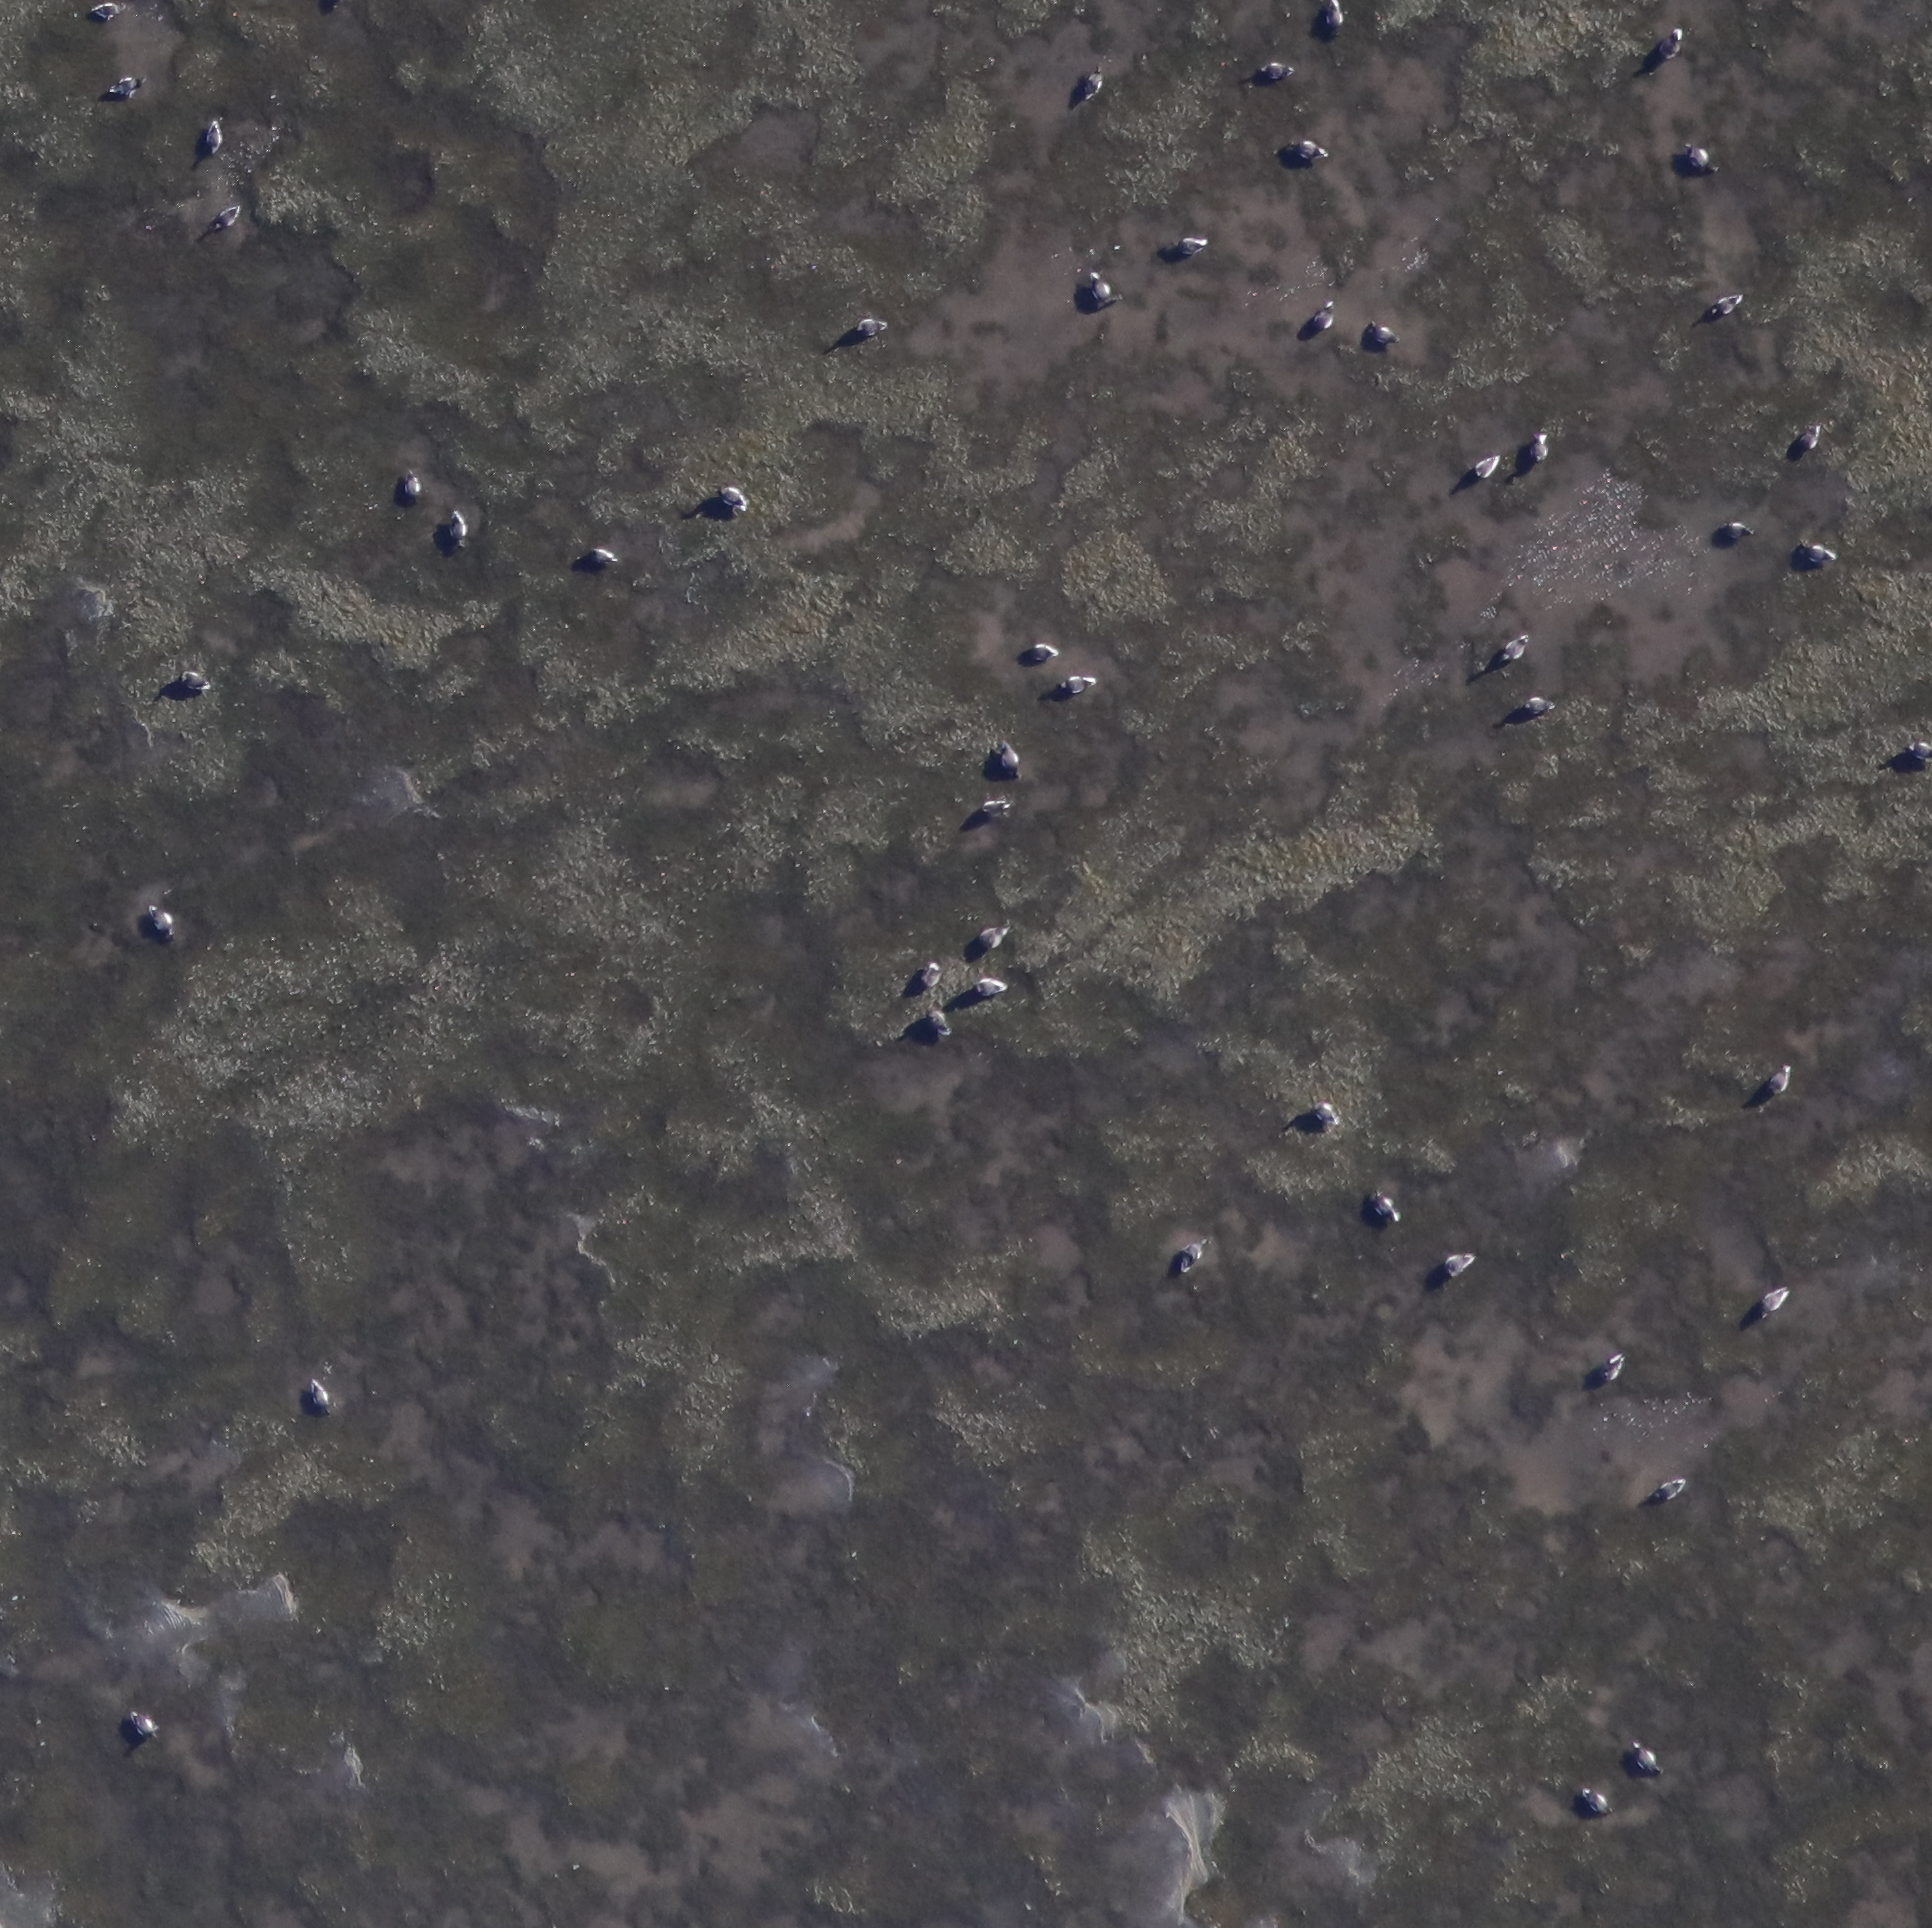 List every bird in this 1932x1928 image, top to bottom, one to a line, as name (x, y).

brant (108, 11)
brant (1335, 15)
brant (1671, 46)
brant (1277, 72)
brant (1093, 82)
brant (126, 87)
brant (213, 137)
brant (1309, 151)
brant (1699, 157)
brant (228, 218)
brant (1192, 246)
brant (1101, 291)
brant (1728, 304)
brant (1324, 318)
brant (870, 327)
brant (1382, 333)
brant (1810, 439)
brant (1540, 449)
brant (1486, 467)
brant (411, 486)
brant (732, 497)
brant (458, 529)
brant (1737, 531)
brant (1817, 552)
brant (602, 554)
brant (1515, 649)
brant (1042, 650)
brant (194, 679)
brant (1076, 685)
brant (1539, 706)
brant (1924, 750)
brant (1009, 757)
brant (994, 806)
brant (162, 921)
brant (992, 937)
brant (931, 976)
brant (989, 986)
brant (937, 1021)
brant (1779, 1081)
brant (1327, 1114)
brant (1384, 1205)
brant (1194, 1254)
brant (1455, 1266)
brant (1774, 1301)
brant (1611, 1369)
brant (319, 1397)
brant (1670, 1490)
brant (144, 1726)
brant (1645, 1758)
brant (1595, 1800)